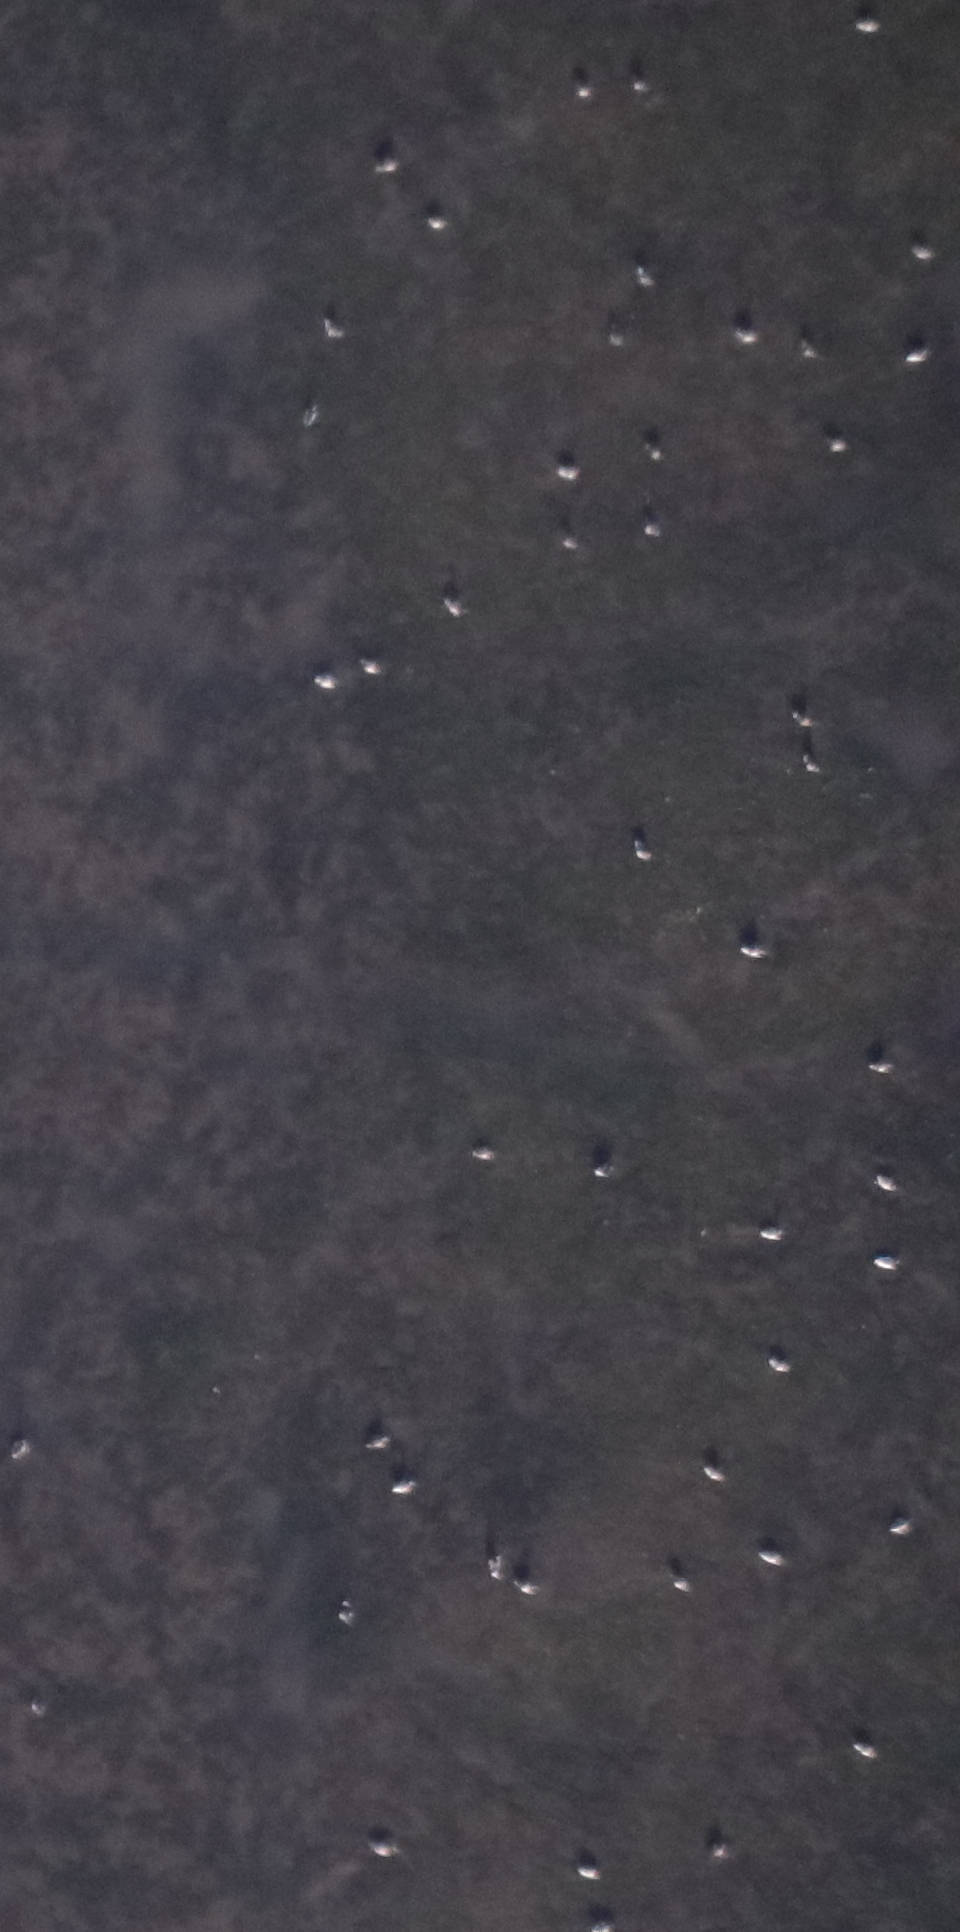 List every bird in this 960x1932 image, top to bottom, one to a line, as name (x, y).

brant (865, 31)
brant (639, 88)
brant (576, 91)
brant (388, 171)
brant (438, 222)
brant (927, 253)
brant (641, 282)
brant (329, 325)
brant (740, 326)
brant (622, 329)
brant (922, 347)
brant (804, 349)
brant (307, 415)
brant (835, 436)
brant (646, 446)
brant (566, 469)
brant (655, 525)
brant (566, 537)
brant (445, 607)
brant (377, 666)
brant (325, 675)
brant (799, 724)
brant (819, 772)
brant (640, 855)
brant (749, 952)
brant (883, 1064)
brant (476, 1149)
brant (603, 1168)
brant (886, 1179)
brant (775, 1227)
brant (889, 1257)
brant (777, 1363)
brant (18, 1443)
brant (380, 1446)
brant (718, 1479)
brant (404, 1493)
brant (908, 1524)
brant (763, 1559)
brant (496, 1567)
brant (687, 1580)
brant (529, 1593)
brant (343, 1618)
brant (37, 1707)
brant (854, 1757)
brant (390, 1849)
brant (718, 1850)
brant (594, 1864)